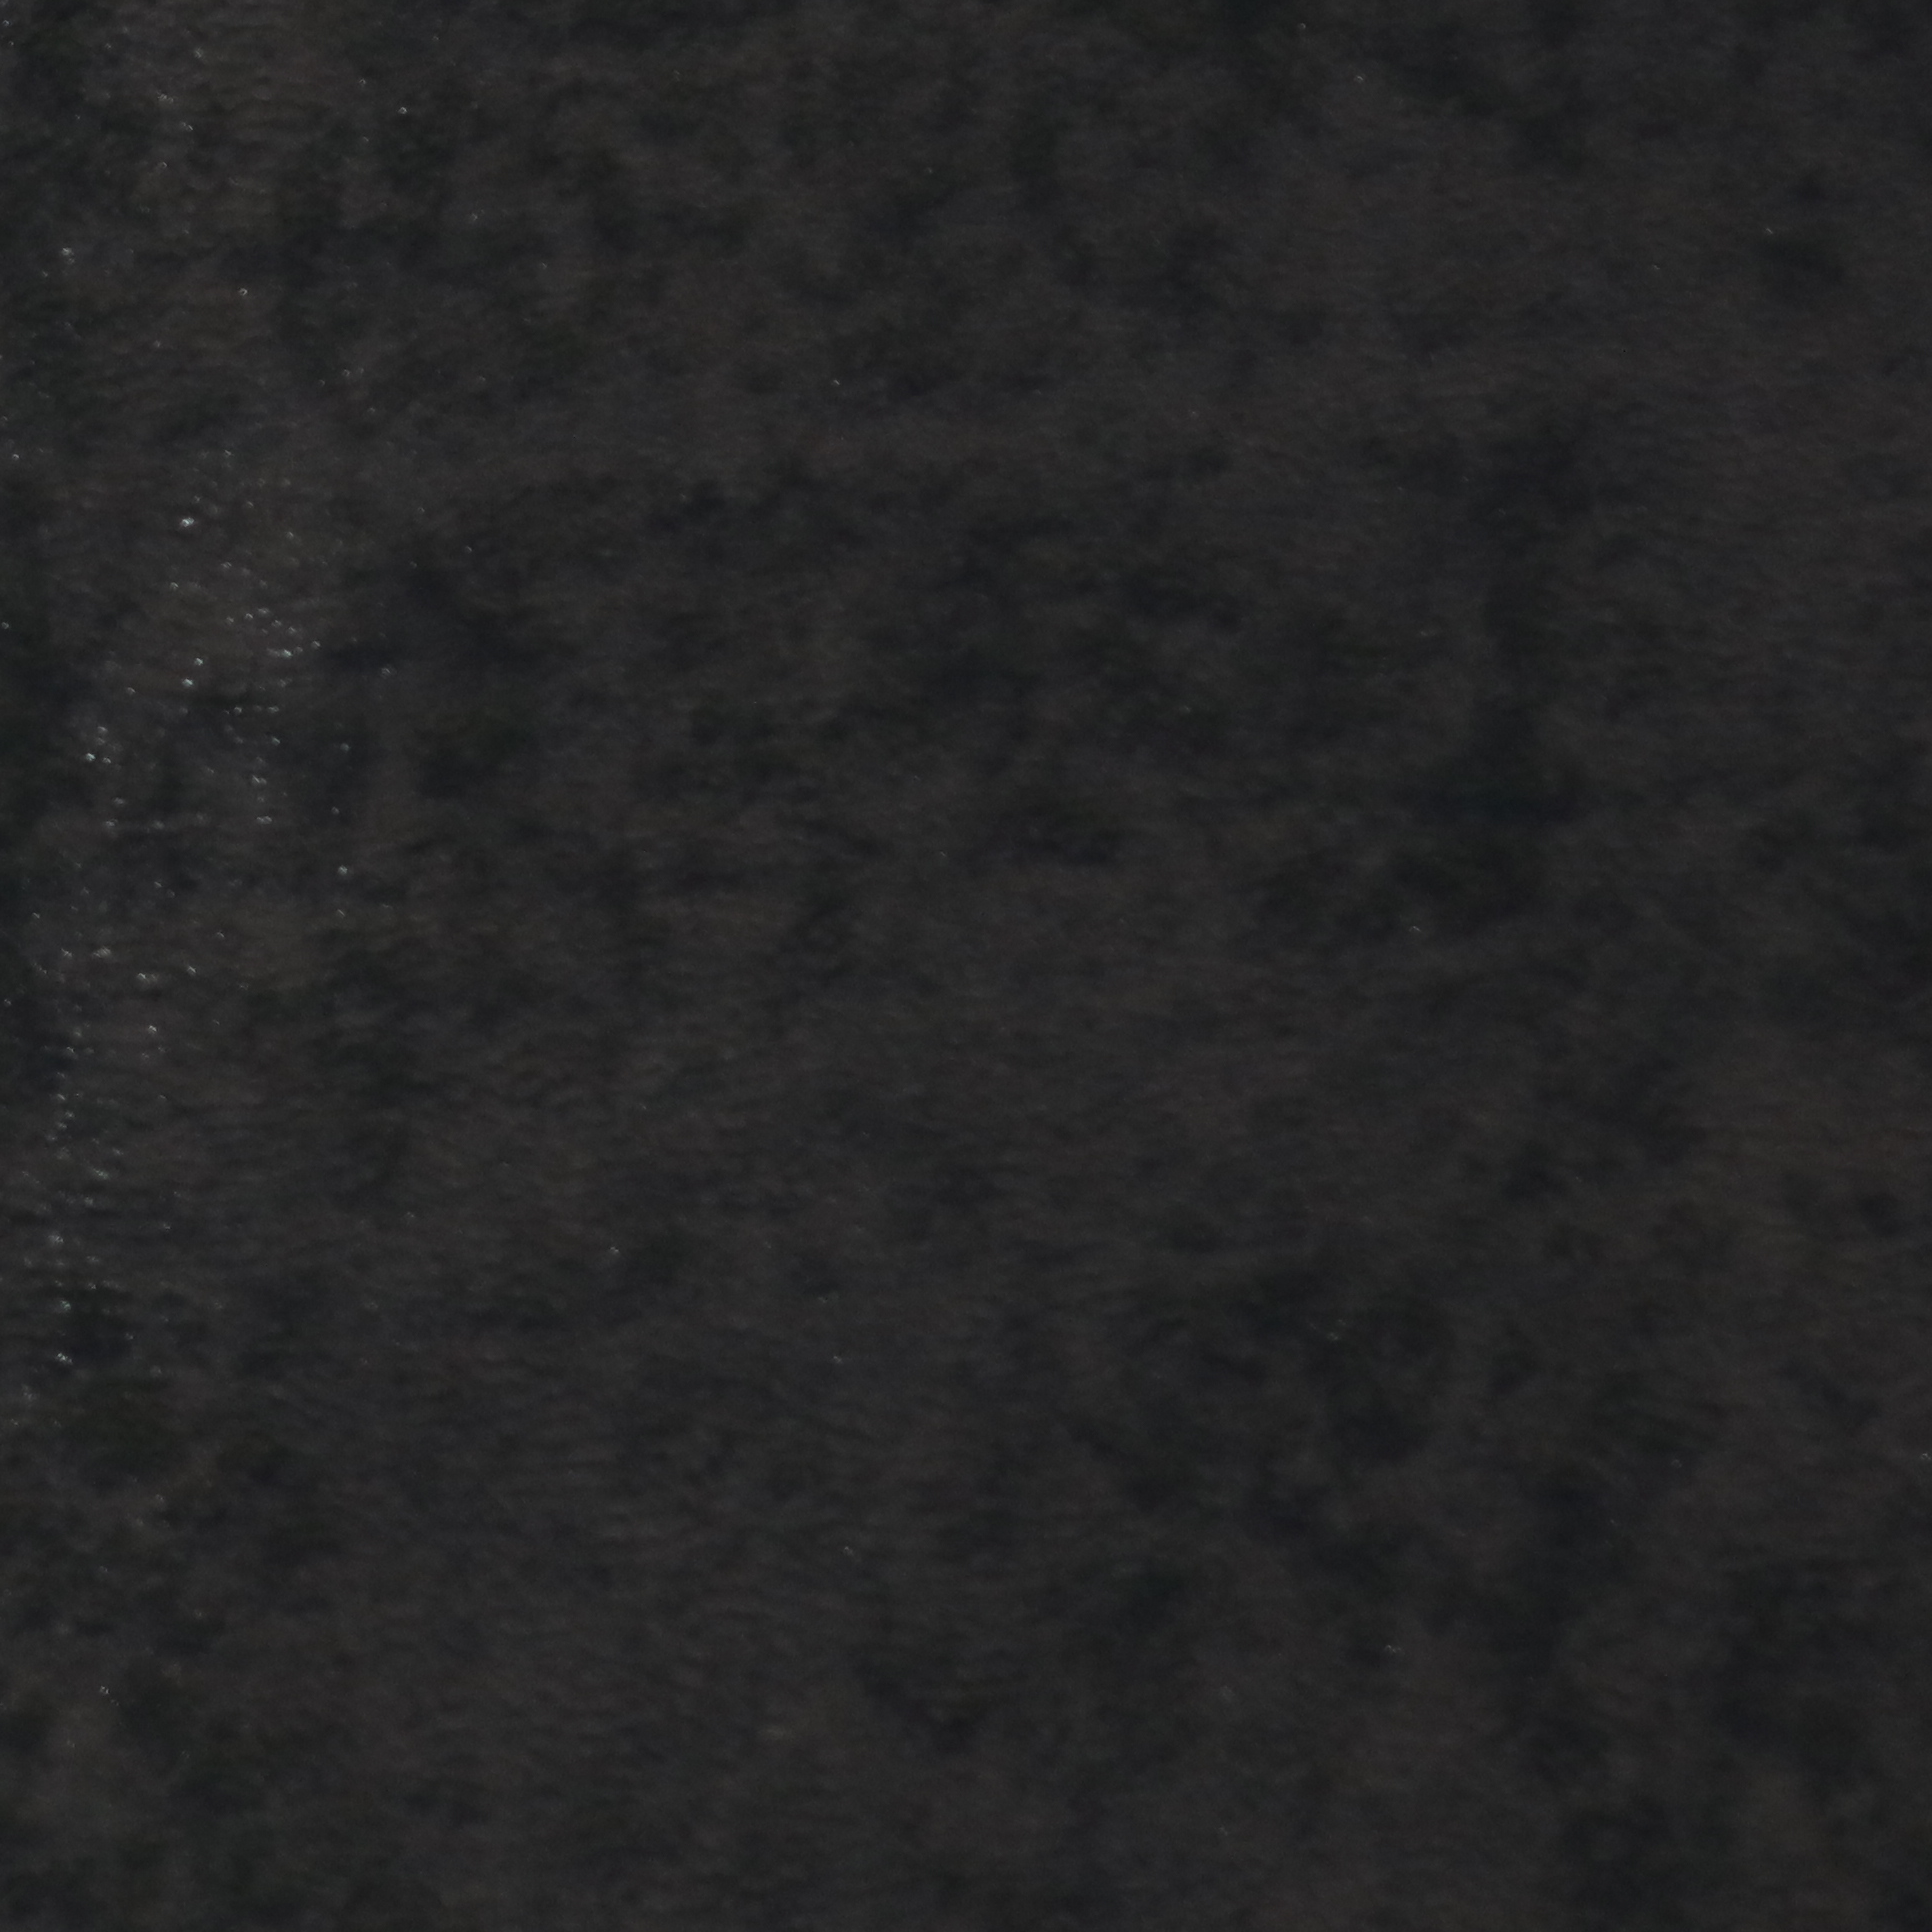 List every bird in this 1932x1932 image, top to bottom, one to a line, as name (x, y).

None